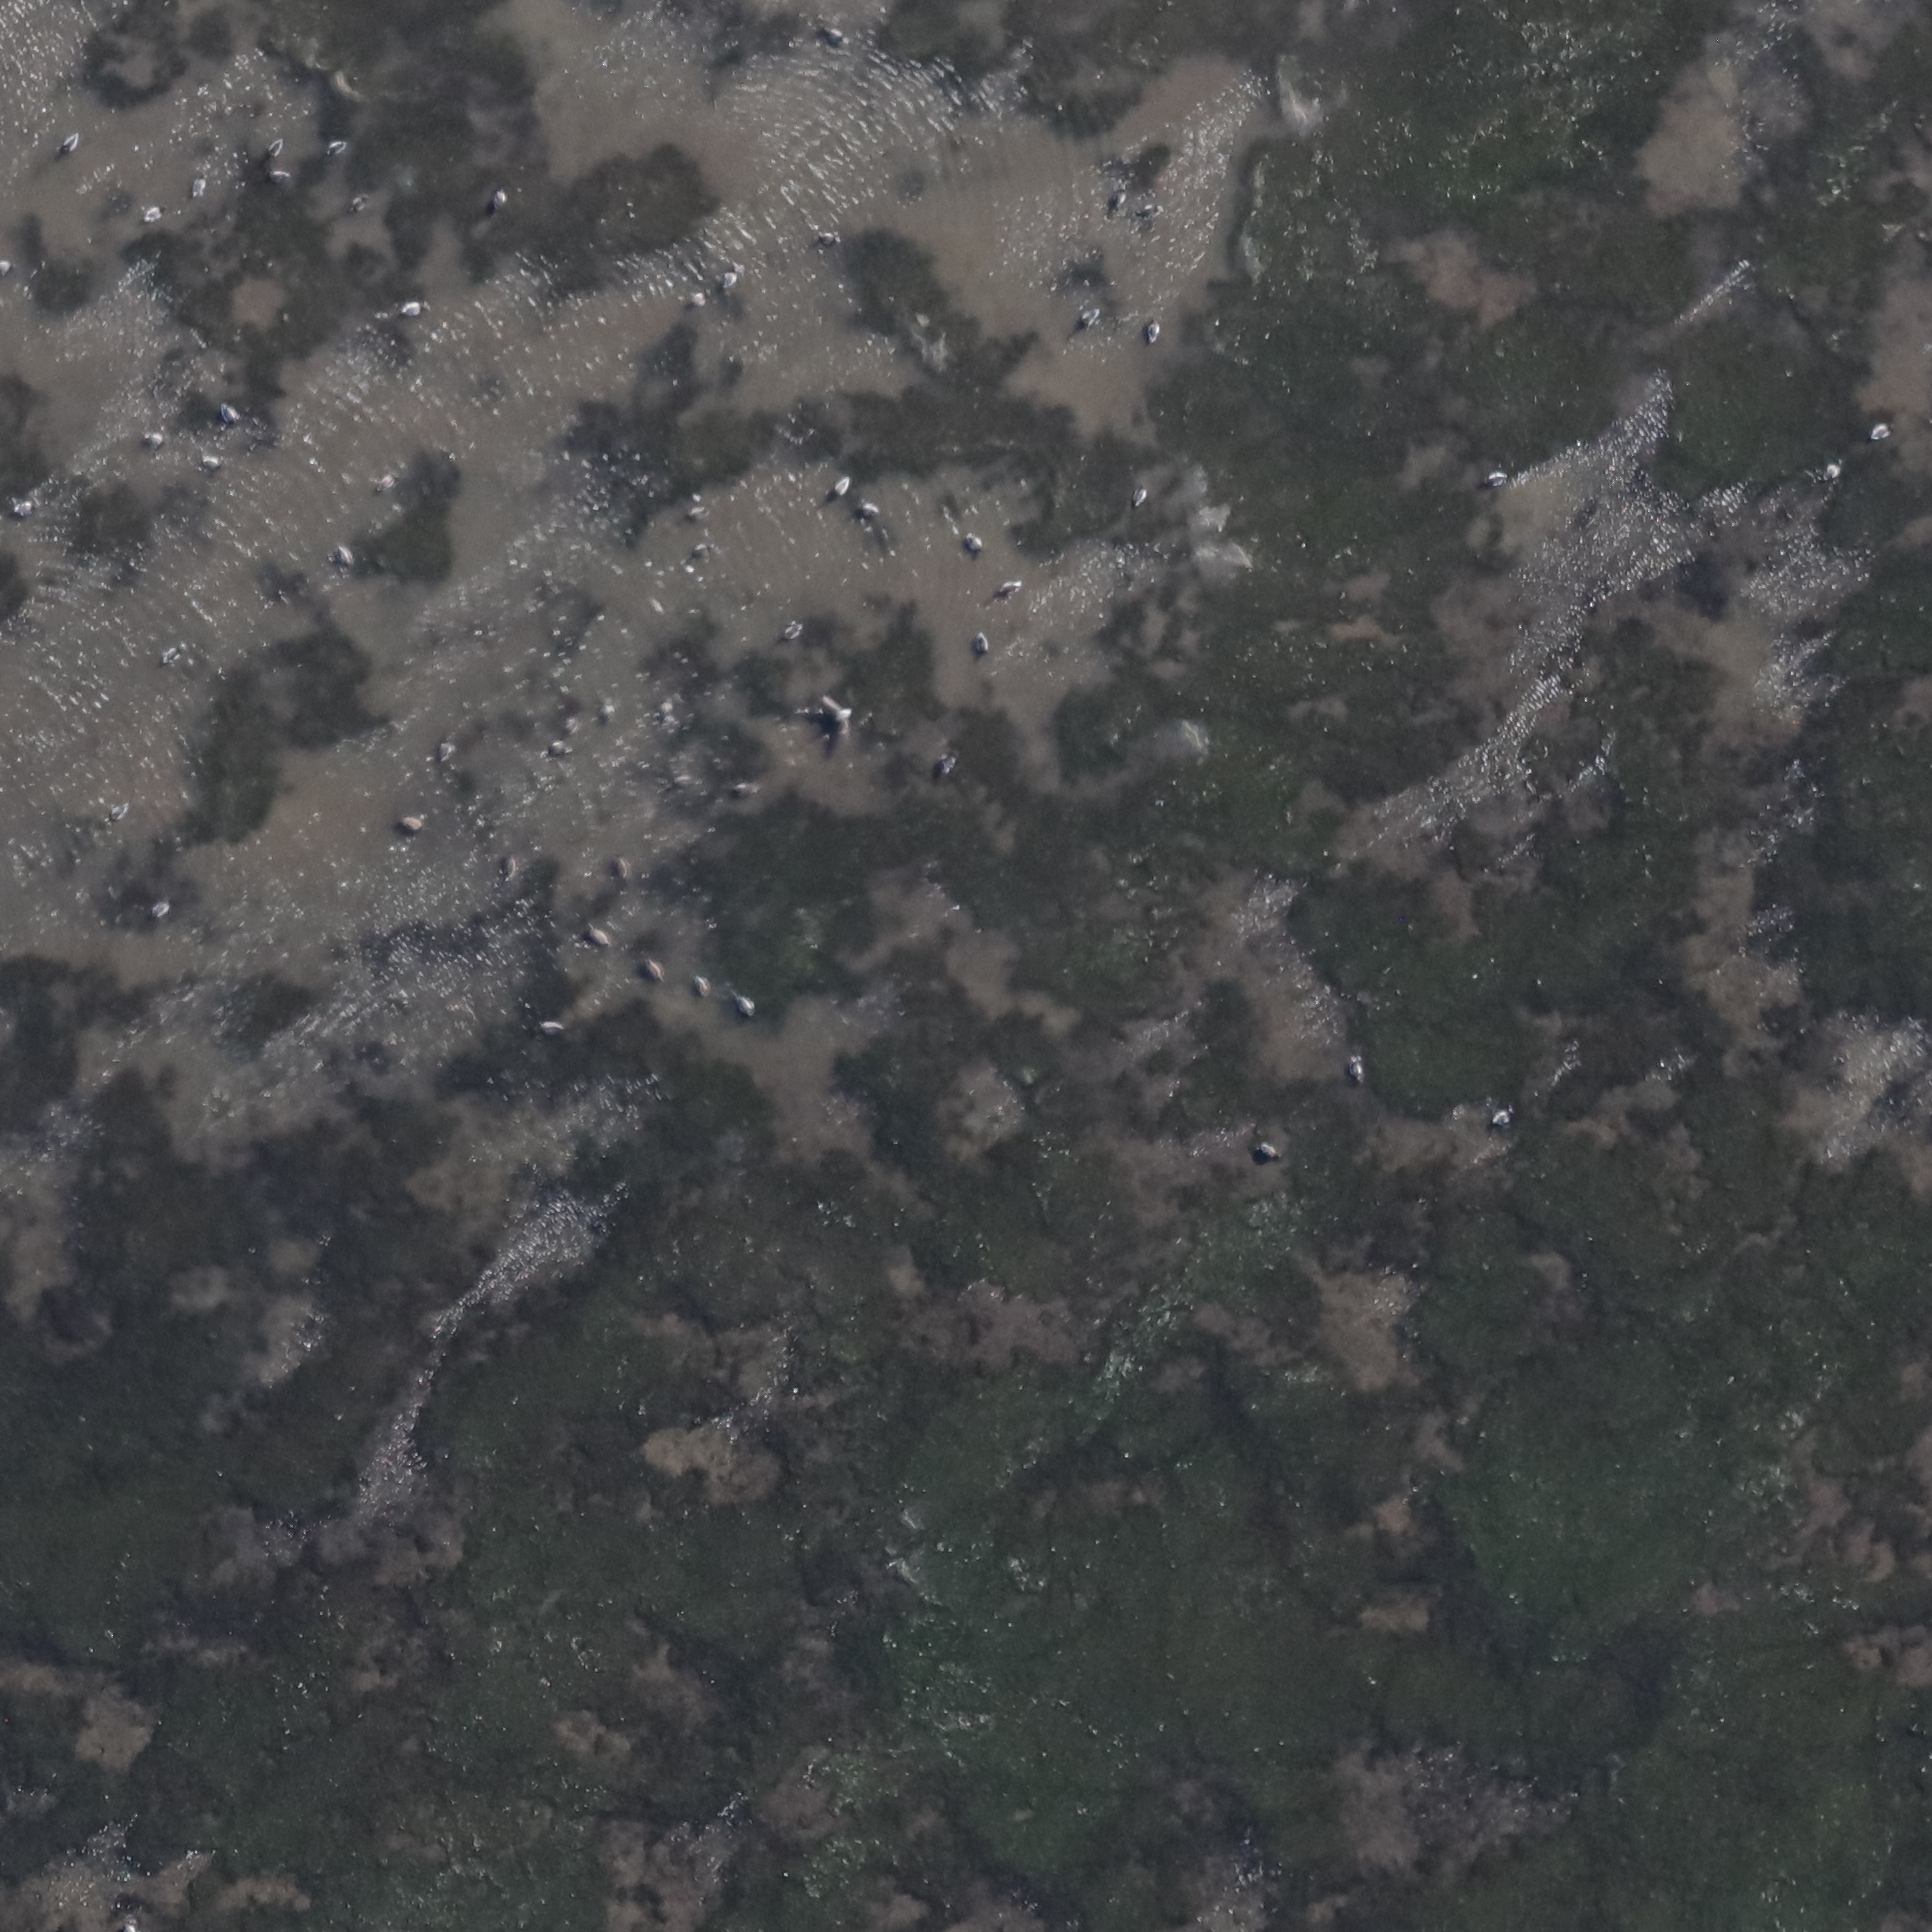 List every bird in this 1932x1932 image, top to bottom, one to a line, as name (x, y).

brant (836, 36)
brant (69, 144)
brant (336, 146)
brant (275, 147)
brant (279, 176)
brant (198, 185)
brant (498, 200)
brant (1120, 201)
brant (359, 204)
brant (1149, 211)
brant (154, 214)
brant (827, 236)
brant (2, 267)
brant (732, 277)
brant (701, 299)
brant (408, 312)
brant (1086, 319)
brant (1153, 331)
brant (234, 418)
brant (1880, 432)
brant (156, 439)
brant (211, 463)
brant (1829, 470)
brant (1496, 480)
brant (385, 487)
brant (841, 488)
brant (1140, 496)
brant (26, 508)
brant (870, 509)
brant (701, 514)
brant (974, 544)
brant (705, 551)
brant (344, 556)
brant (1012, 586)
brant (791, 631)
brant (982, 643)
brant (174, 655)
brant (665, 707)
brant (610, 712)
brant (835, 713)
brant (572, 727)
brant (558, 748)
brant (444, 753)
brant (946, 766)
brant (681, 781)
brant (747, 788)
brant (120, 812)
Canada goose (414, 823)
Canada goose (511, 868)
Canada goose (620, 870)
brant (163, 908)
Canada goose (597, 933)
Canada goose (653, 971)
Canada goose (699, 989)
Canada goose (746, 1008)
Canada goose (553, 1027)
brant (1356, 1069)
brant (1502, 1117)
brant (1268, 1149)